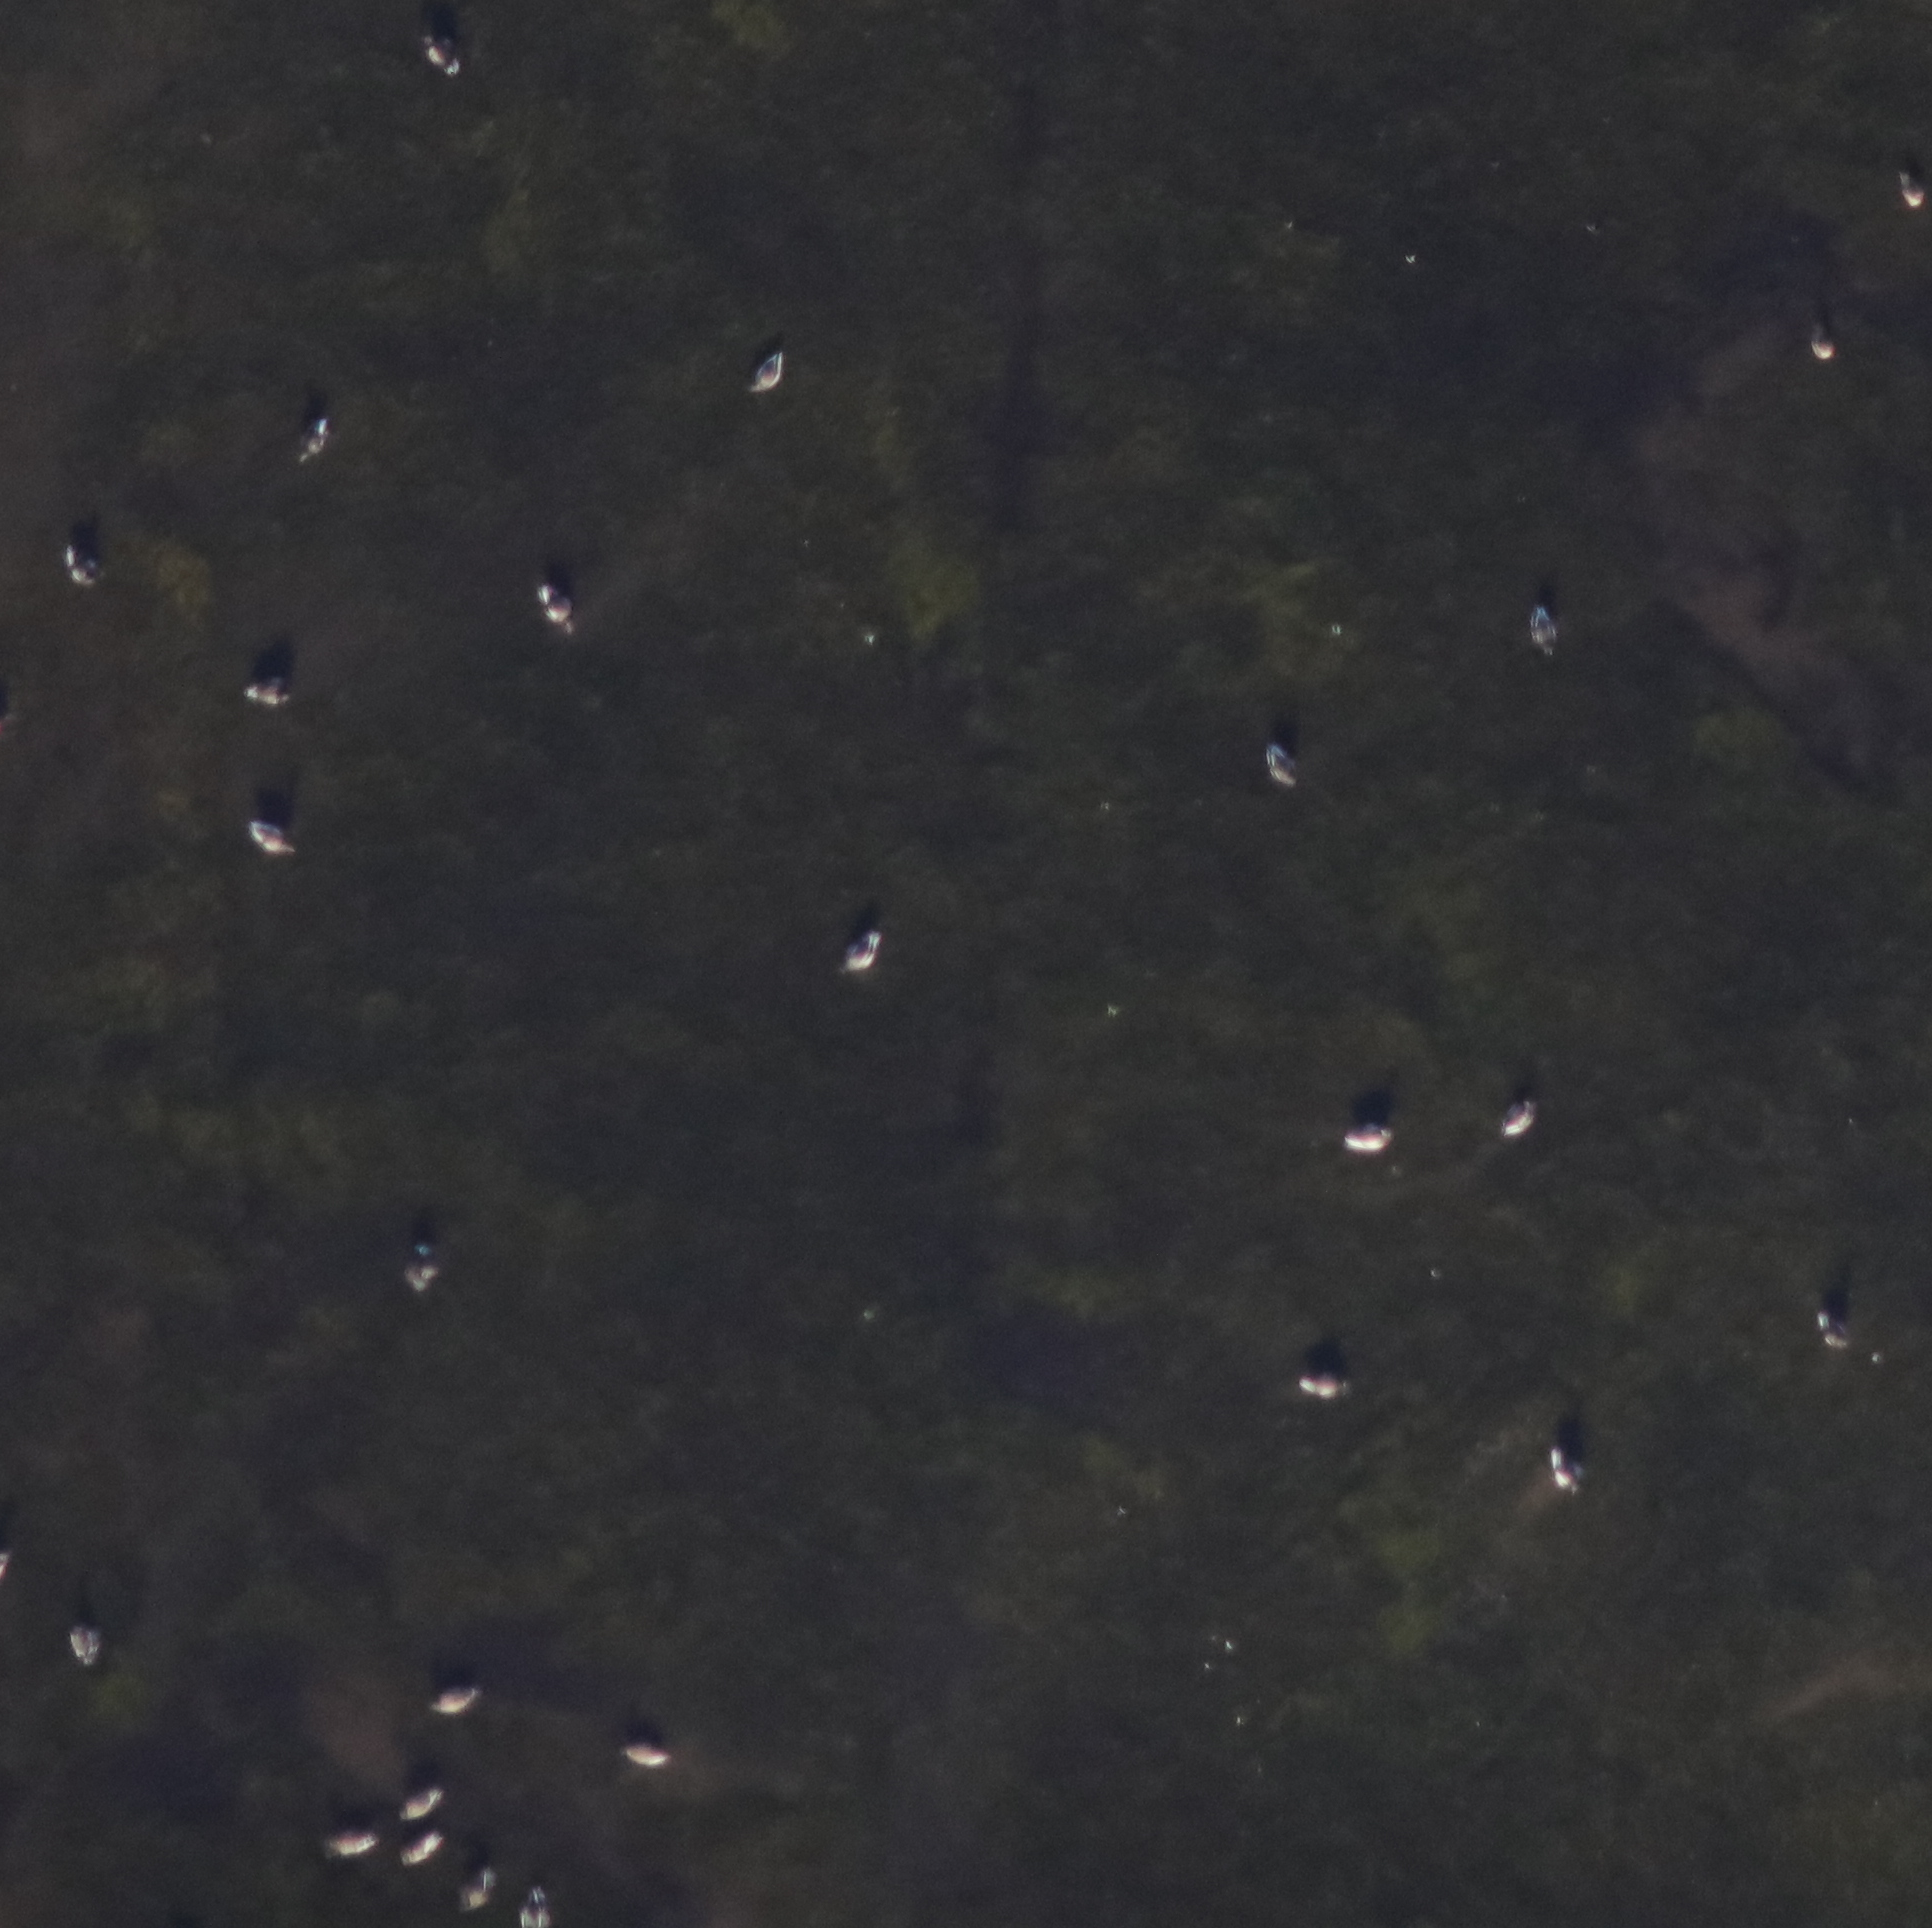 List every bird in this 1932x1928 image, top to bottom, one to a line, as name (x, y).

brant (440, 53)
brant (1911, 187)
brant (1821, 345)
brant (766, 375)
brant (318, 436)
brant (80, 565)
brant (557, 610)
brant (1545, 629)
brant (268, 690)
brant (1282, 766)
brant (268, 836)
brant (867, 961)
brant (1521, 1121)
brant (1367, 1138)
brant (423, 1262)
brant (1836, 1331)
brant (1323, 1384)
brant (1565, 1470)
brant (84, 1644)
brant (454, 1693)
brant (651, 1758)
brant (422, 1799)
brant (343, 1838)
brant (425, 1857)
brant (476, 1887)
brant (541, 1911)